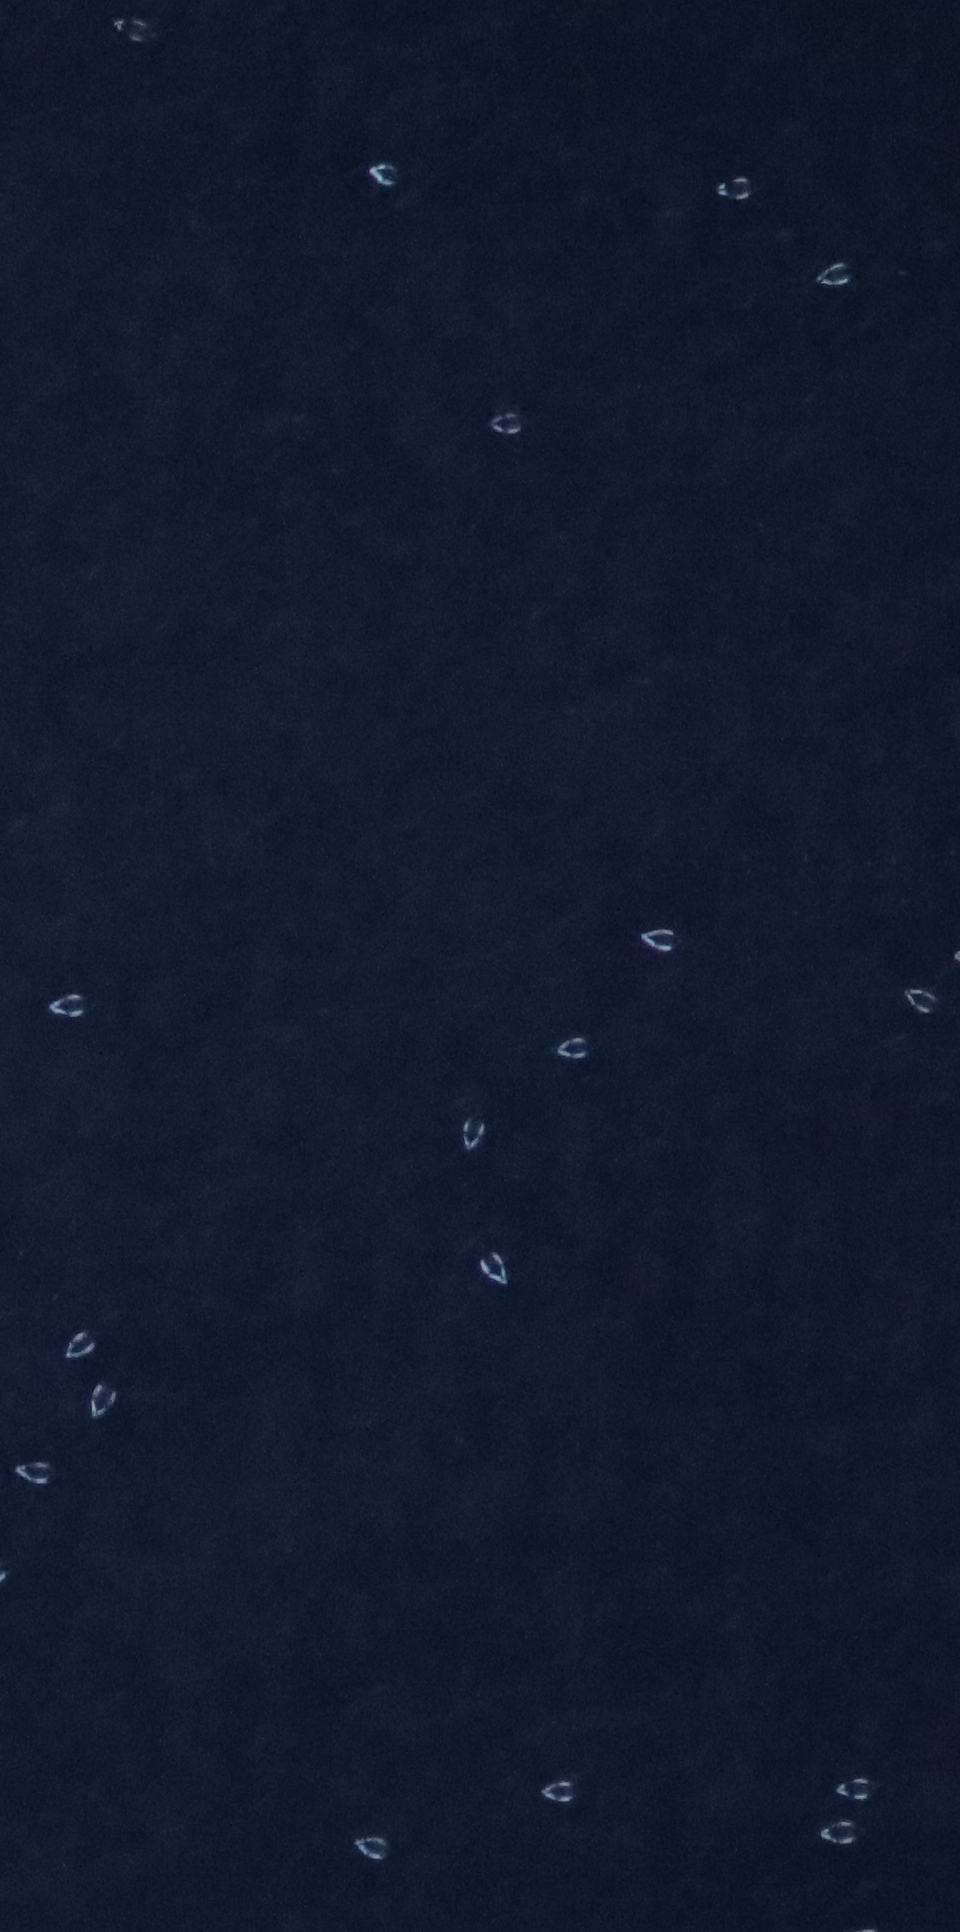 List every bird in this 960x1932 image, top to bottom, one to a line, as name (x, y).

brant (136, 27)
brant (388, 170)
brant (738, 189)
brant (837, 275)
brant (507, 422)
brant (661, 940)
brant (921, 997)
brant (69, 1004)
brant (576, 1049)
brant (473, 1130)
brant (492, 1264)
brant (77, 1346)
brant (103, 1398)
brant (39, 1472)
brant (857, 1789)
brant (561, 1790)
brant (840, 1835)
brant (376, 1848)